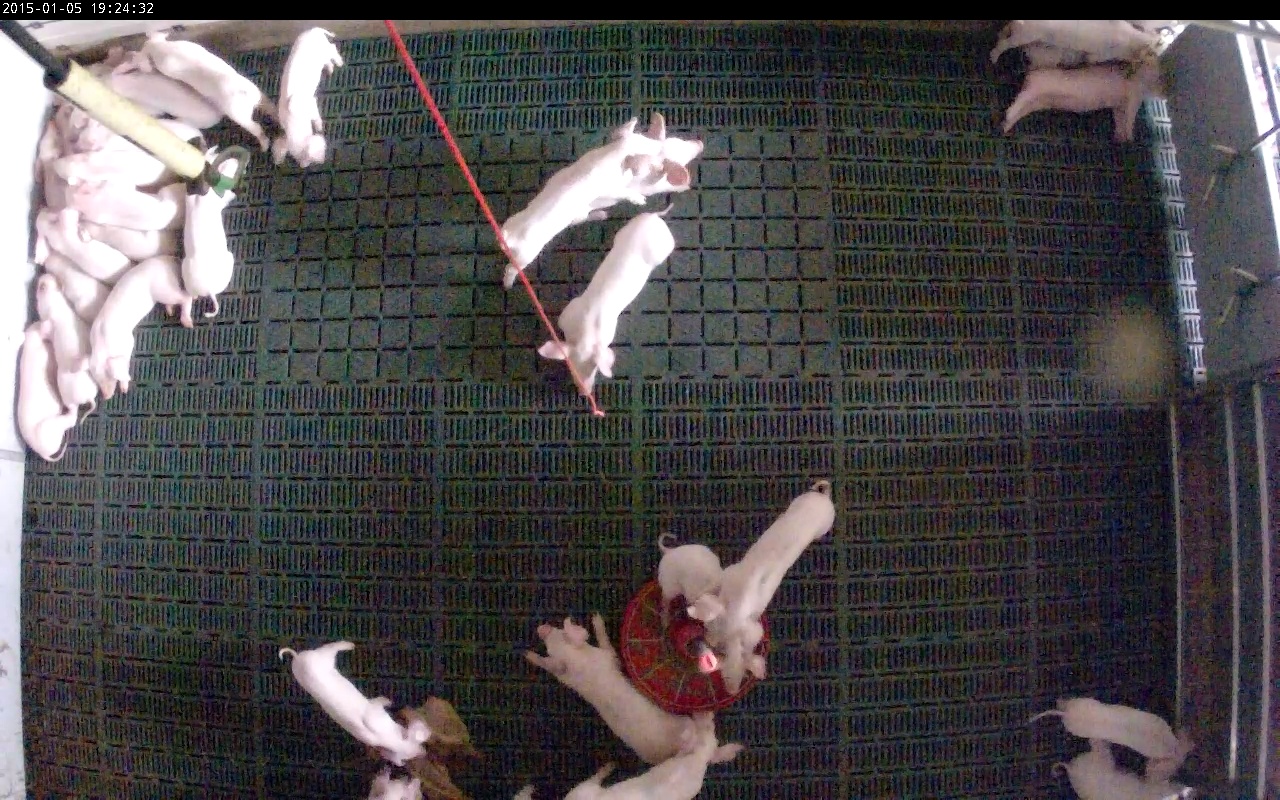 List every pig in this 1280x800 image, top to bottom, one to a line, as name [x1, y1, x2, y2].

pig [989, 21, 1163, 67]
pig [271, 28, 346, 170]
pig [133, 29, 280, 154]
pig [1020, 39, 1089, 74]
pig [1000, 61, 1179, 143]
pig [98, 69, 225, 130]
pig [52, 94, 77, 159]
pig [63, 98, 166, 143]
pig [527, 111, 706, 229]
pig [71, 117, 209, 155]
pig [498, 117, 664, 291]
pig [33, 118, 69, 212]
pig [181, 144, 252, 318]
pig [52, 150, 180, 188]
pig [64, 179, 188, 234]
pig [537, 201, 678, 397]
pig [34, 205, 133, 289]
pig [78, 213, 178, 264]
pig [43, 249, 114, 328]
pig [69, 255, 196, 402]
pig [35, 272, 100, 426]
pig [7, 318, 79, 464]
pig [685, 480, 837, 650]
pig [655, 529, 769, 695]
pig [522, 612, 694, 767]
pig [279, 640, 433, 769]
pig [1028, 695, 1198, 780]
pig [562, 711, 745, 798]
pig [1050, 737, 1200, 799]
pig [367, 763, 426, 799]